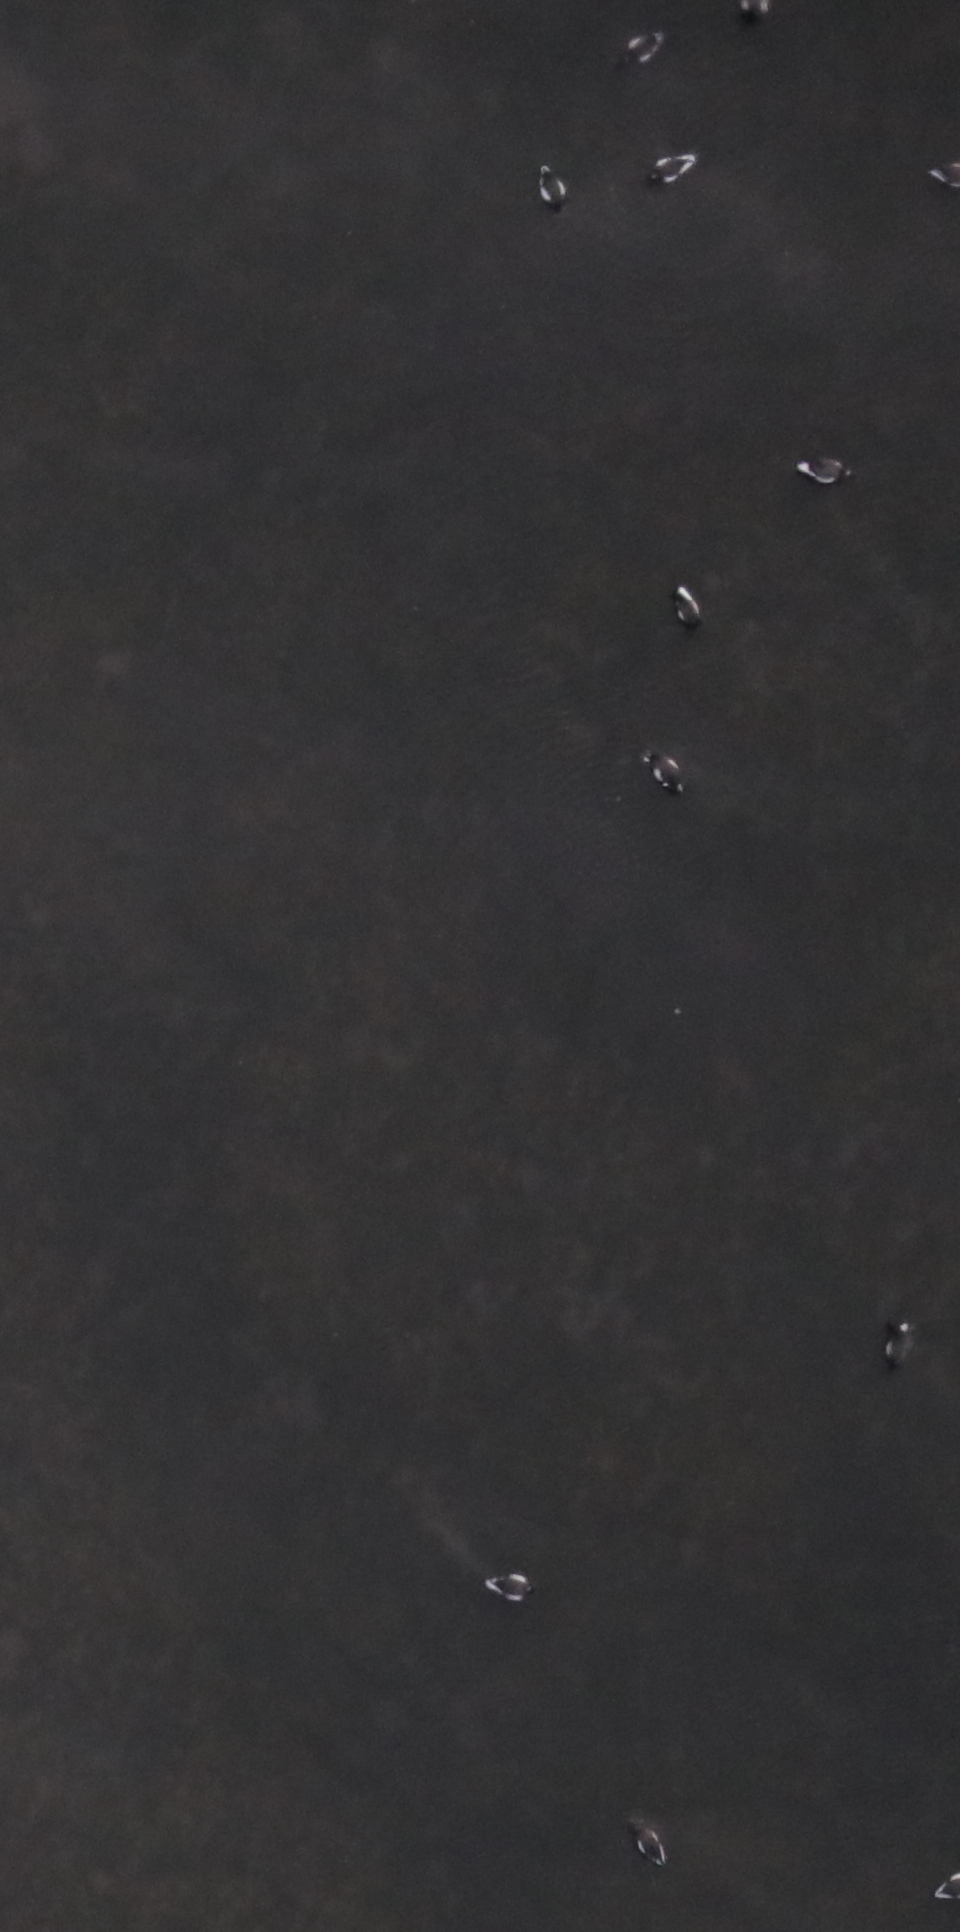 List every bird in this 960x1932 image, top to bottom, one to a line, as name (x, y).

brant (755, 7)
brant (644, 46)
brant (672, 169)
brant (952, 174)
brant (553, 189)
brant (824, 471)
brant (688, 608)
brant (667, 770)
brant (895, 1345)
brant (511, 1586)
brant (648, 1839)
brant (953, 1887)